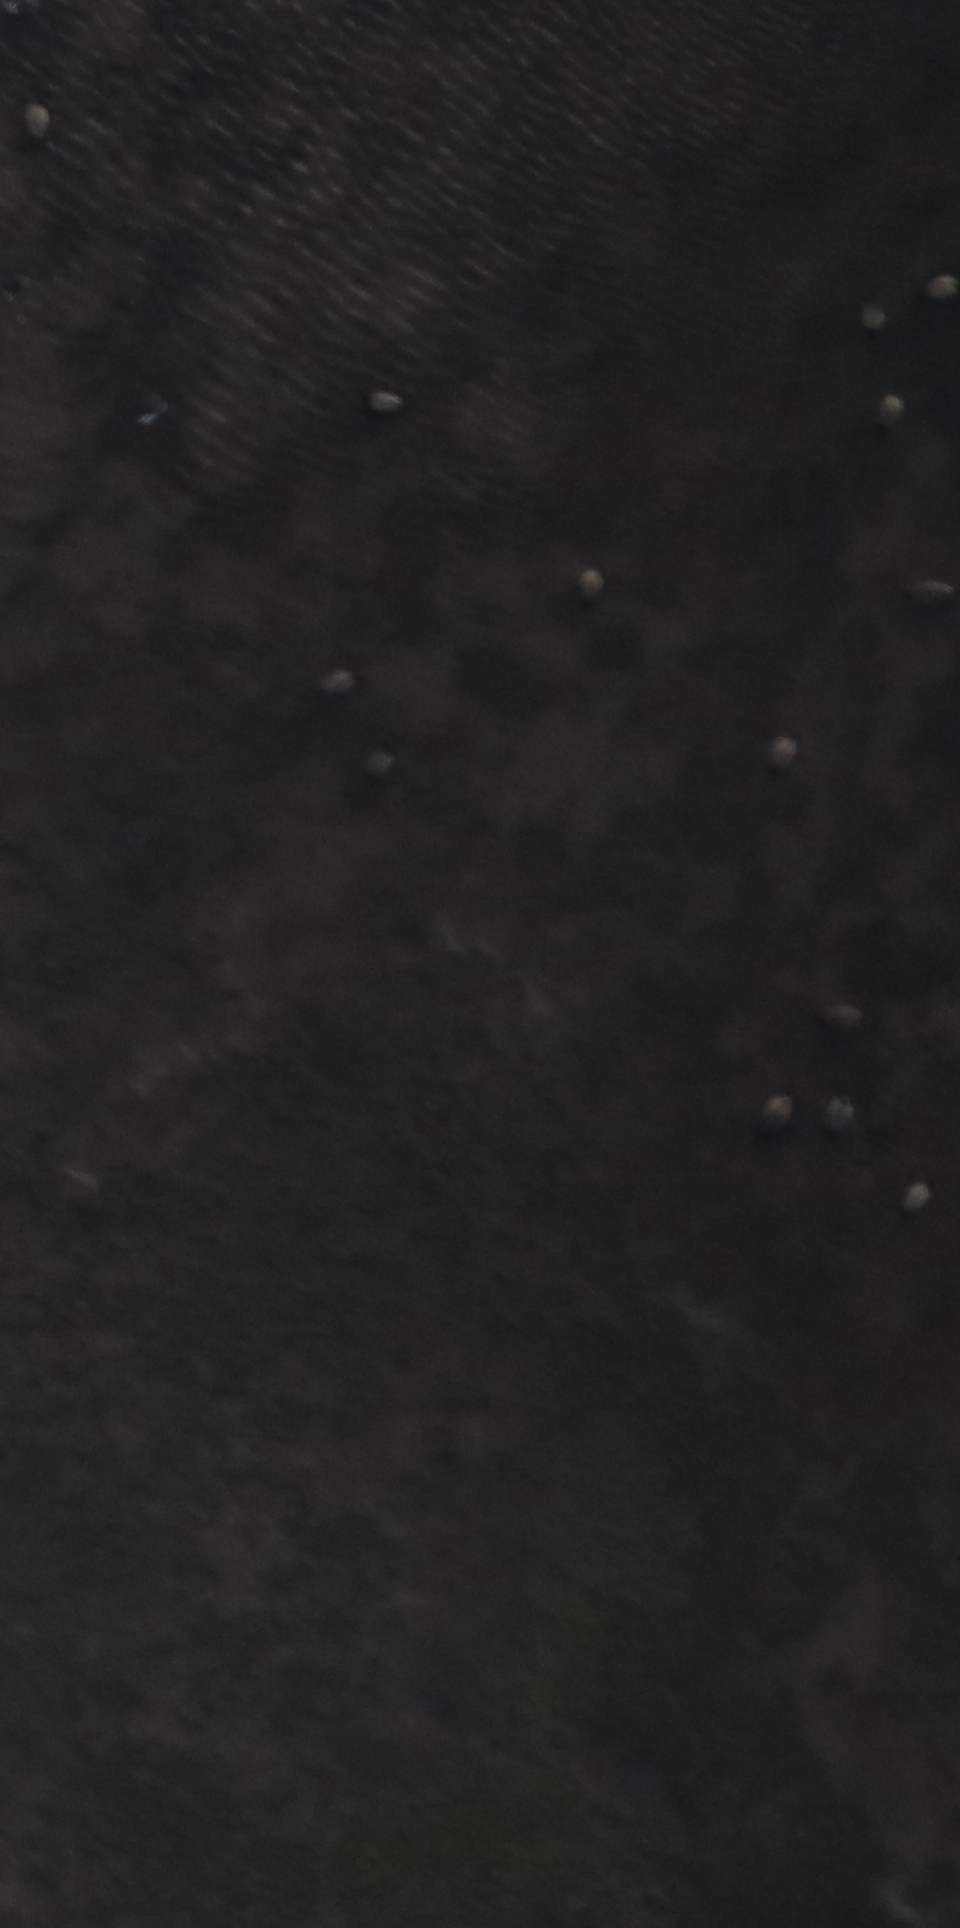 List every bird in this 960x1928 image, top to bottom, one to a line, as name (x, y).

Canada goose (51, 119)
Canada goose (941, 286)
Canada goose (870, 319)
Canada goose (388, 398)
brant (156, 409)
Canada goose (892, 410)
Canada goose (591, 582)
Canada goose (929, 588)
Canada goose (339, 682)
Canada goose (784, 753)
Canada goose (380, 771)
Canada goose (846, 1018)
Canada goose (838, 1109)
Canada goose (782, 1110)
Canada goose (914, 1196)